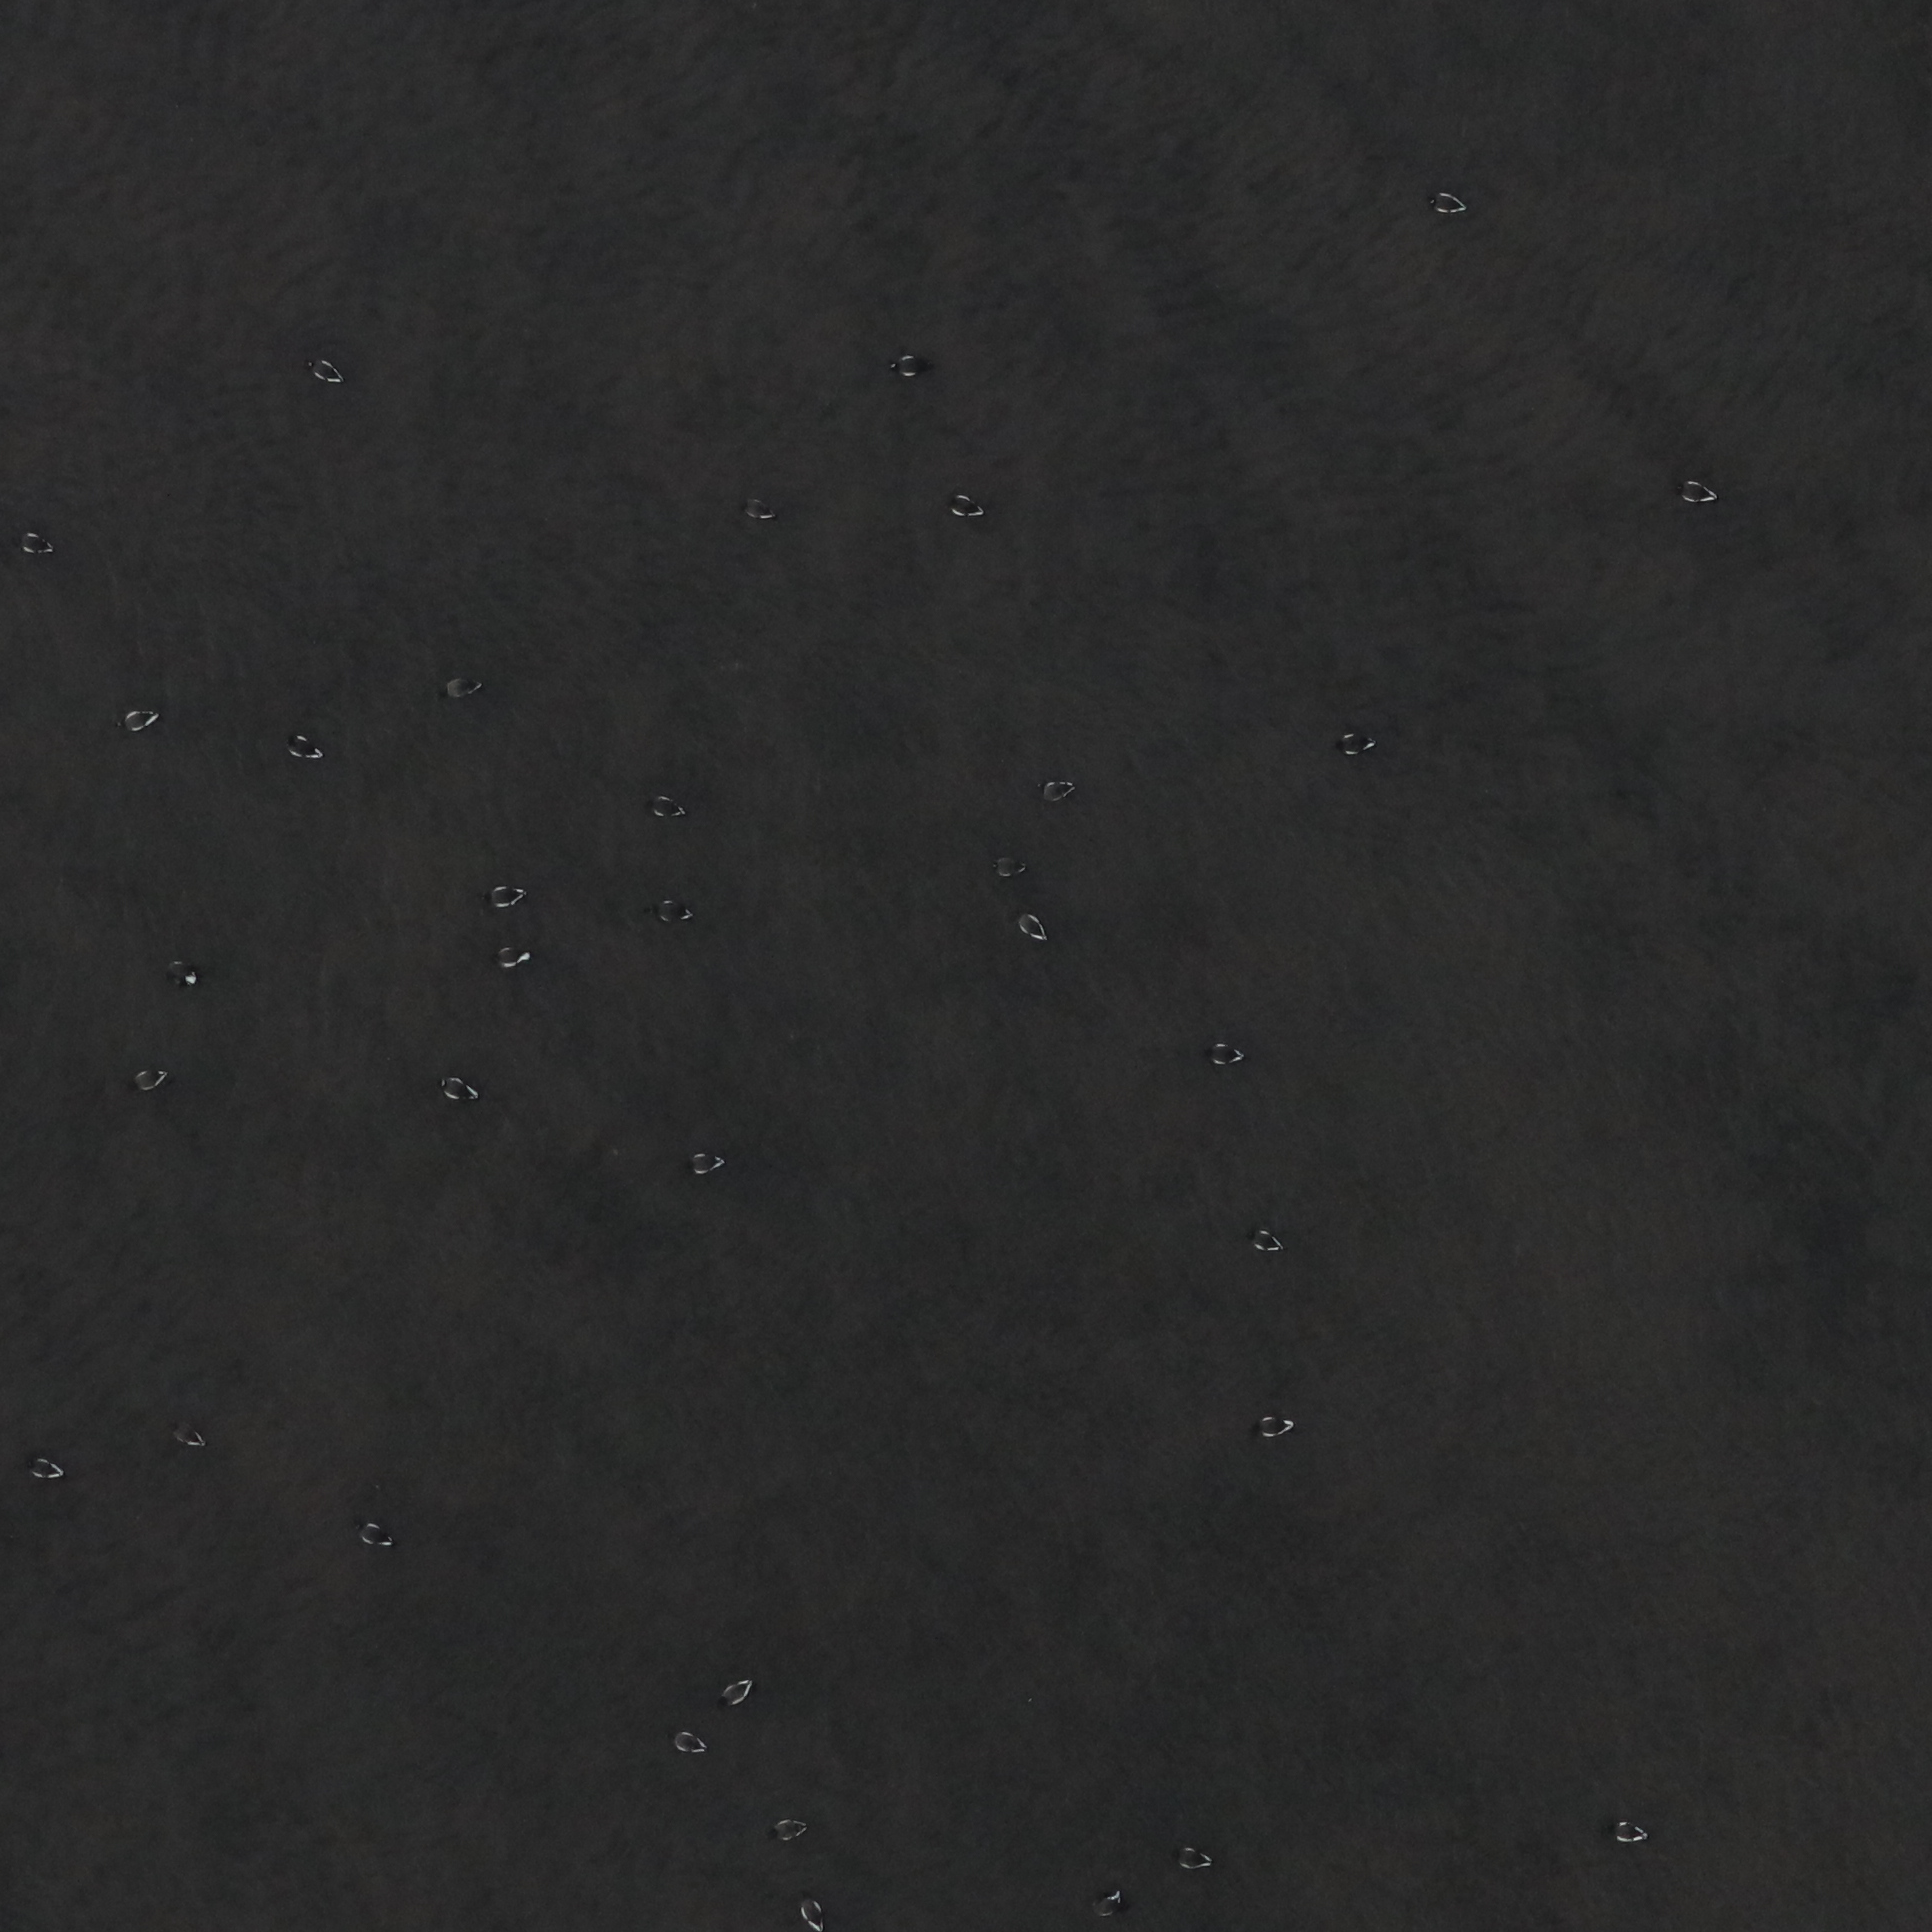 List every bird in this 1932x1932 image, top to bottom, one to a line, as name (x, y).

brant (1446, 203)
brant (907, 366)
brant (324, 372)
brant (1694, 493)
brant (965, 509)
brant (761, 511)
brant (34, 543)
brant (465, 688)
brant (140, 722)
brant (1355, 744)
brant (306, 749)
brant (1054, 792)
brant (667, 808)
brant (1011, 867)
brant (508, 899)
brant (672, 914)
brant (1033, 927)
brant (514, 958)
brant (184, 969)
brant (1224, 1054)
brant (148, 1080)
brant (459, 1089)
brant (704, 1163)
brant (1266, 1240)
brant (1272, 1427)
brant (189, 1432)
brant (46, 1468)
brant (376, 1534)
brant (735, 1692)
brant (688, 1741)
brant (788, 1829)
brant (1626, 1831)
brant (1191, 1858)
brant (1106, 1907)
brant (813, 1913)